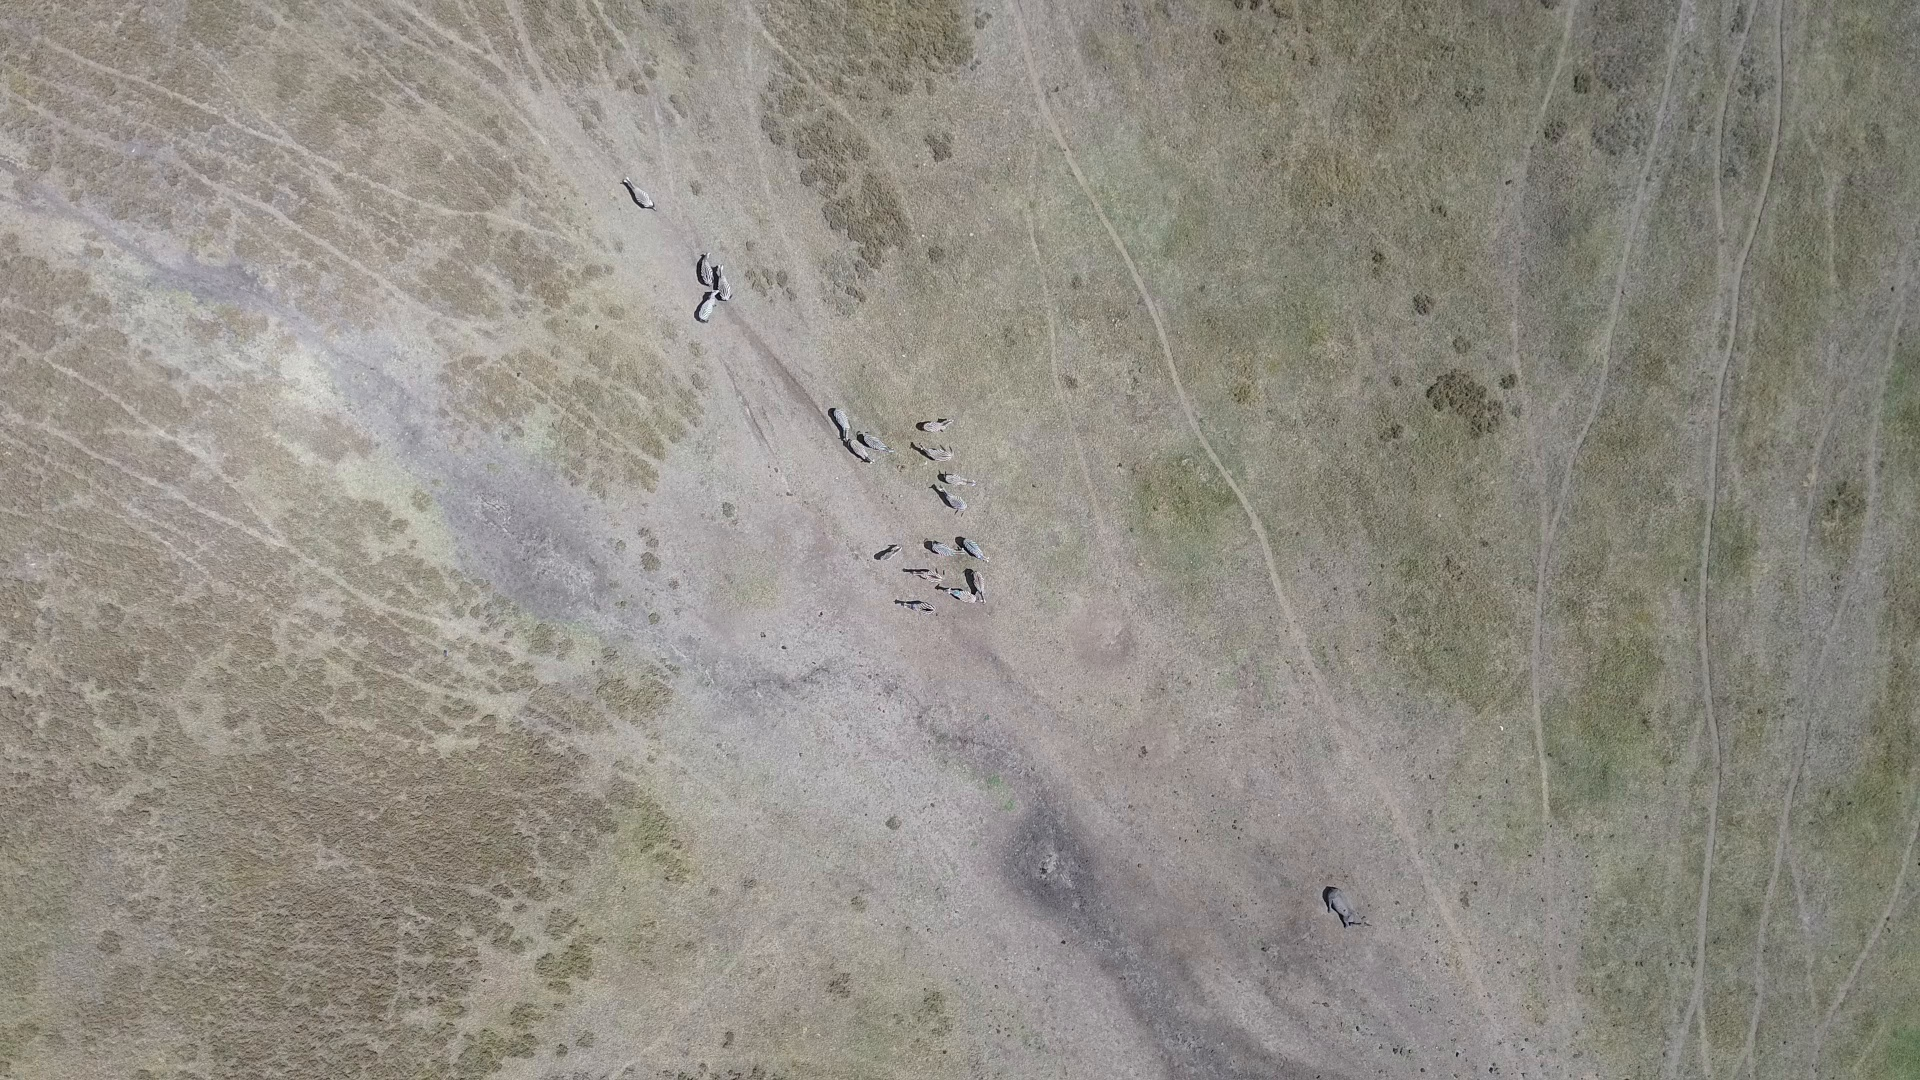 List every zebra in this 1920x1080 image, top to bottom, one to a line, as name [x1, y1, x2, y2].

zebra [624, 178, 652, 210]
zebra [696, 252, 712, 287]
zebra [715, 264, 733, 303]
zebra [694, 296, 715, 323]
zebra [829, 407, 850, 440]
zebra [915, 421, 947, 433]
zebra [862, 431, 890, 454]
zebra [850, 441, 872, 463]
zebra [920, 442, 958, 460]
zebra [939, 473, 977, 488]
zebra [937, 490, 969, 515]
zebra [959, 540, 985, 560]
zebra [929, 541, 956, 558]
zebra [873, 546, 900, 560]
zebra [971, 568, 985, 601]
zebra [907, 570, 945, 583]
zebra [941, 587, 979, 604]
zebra [900, 600, 937, 614]